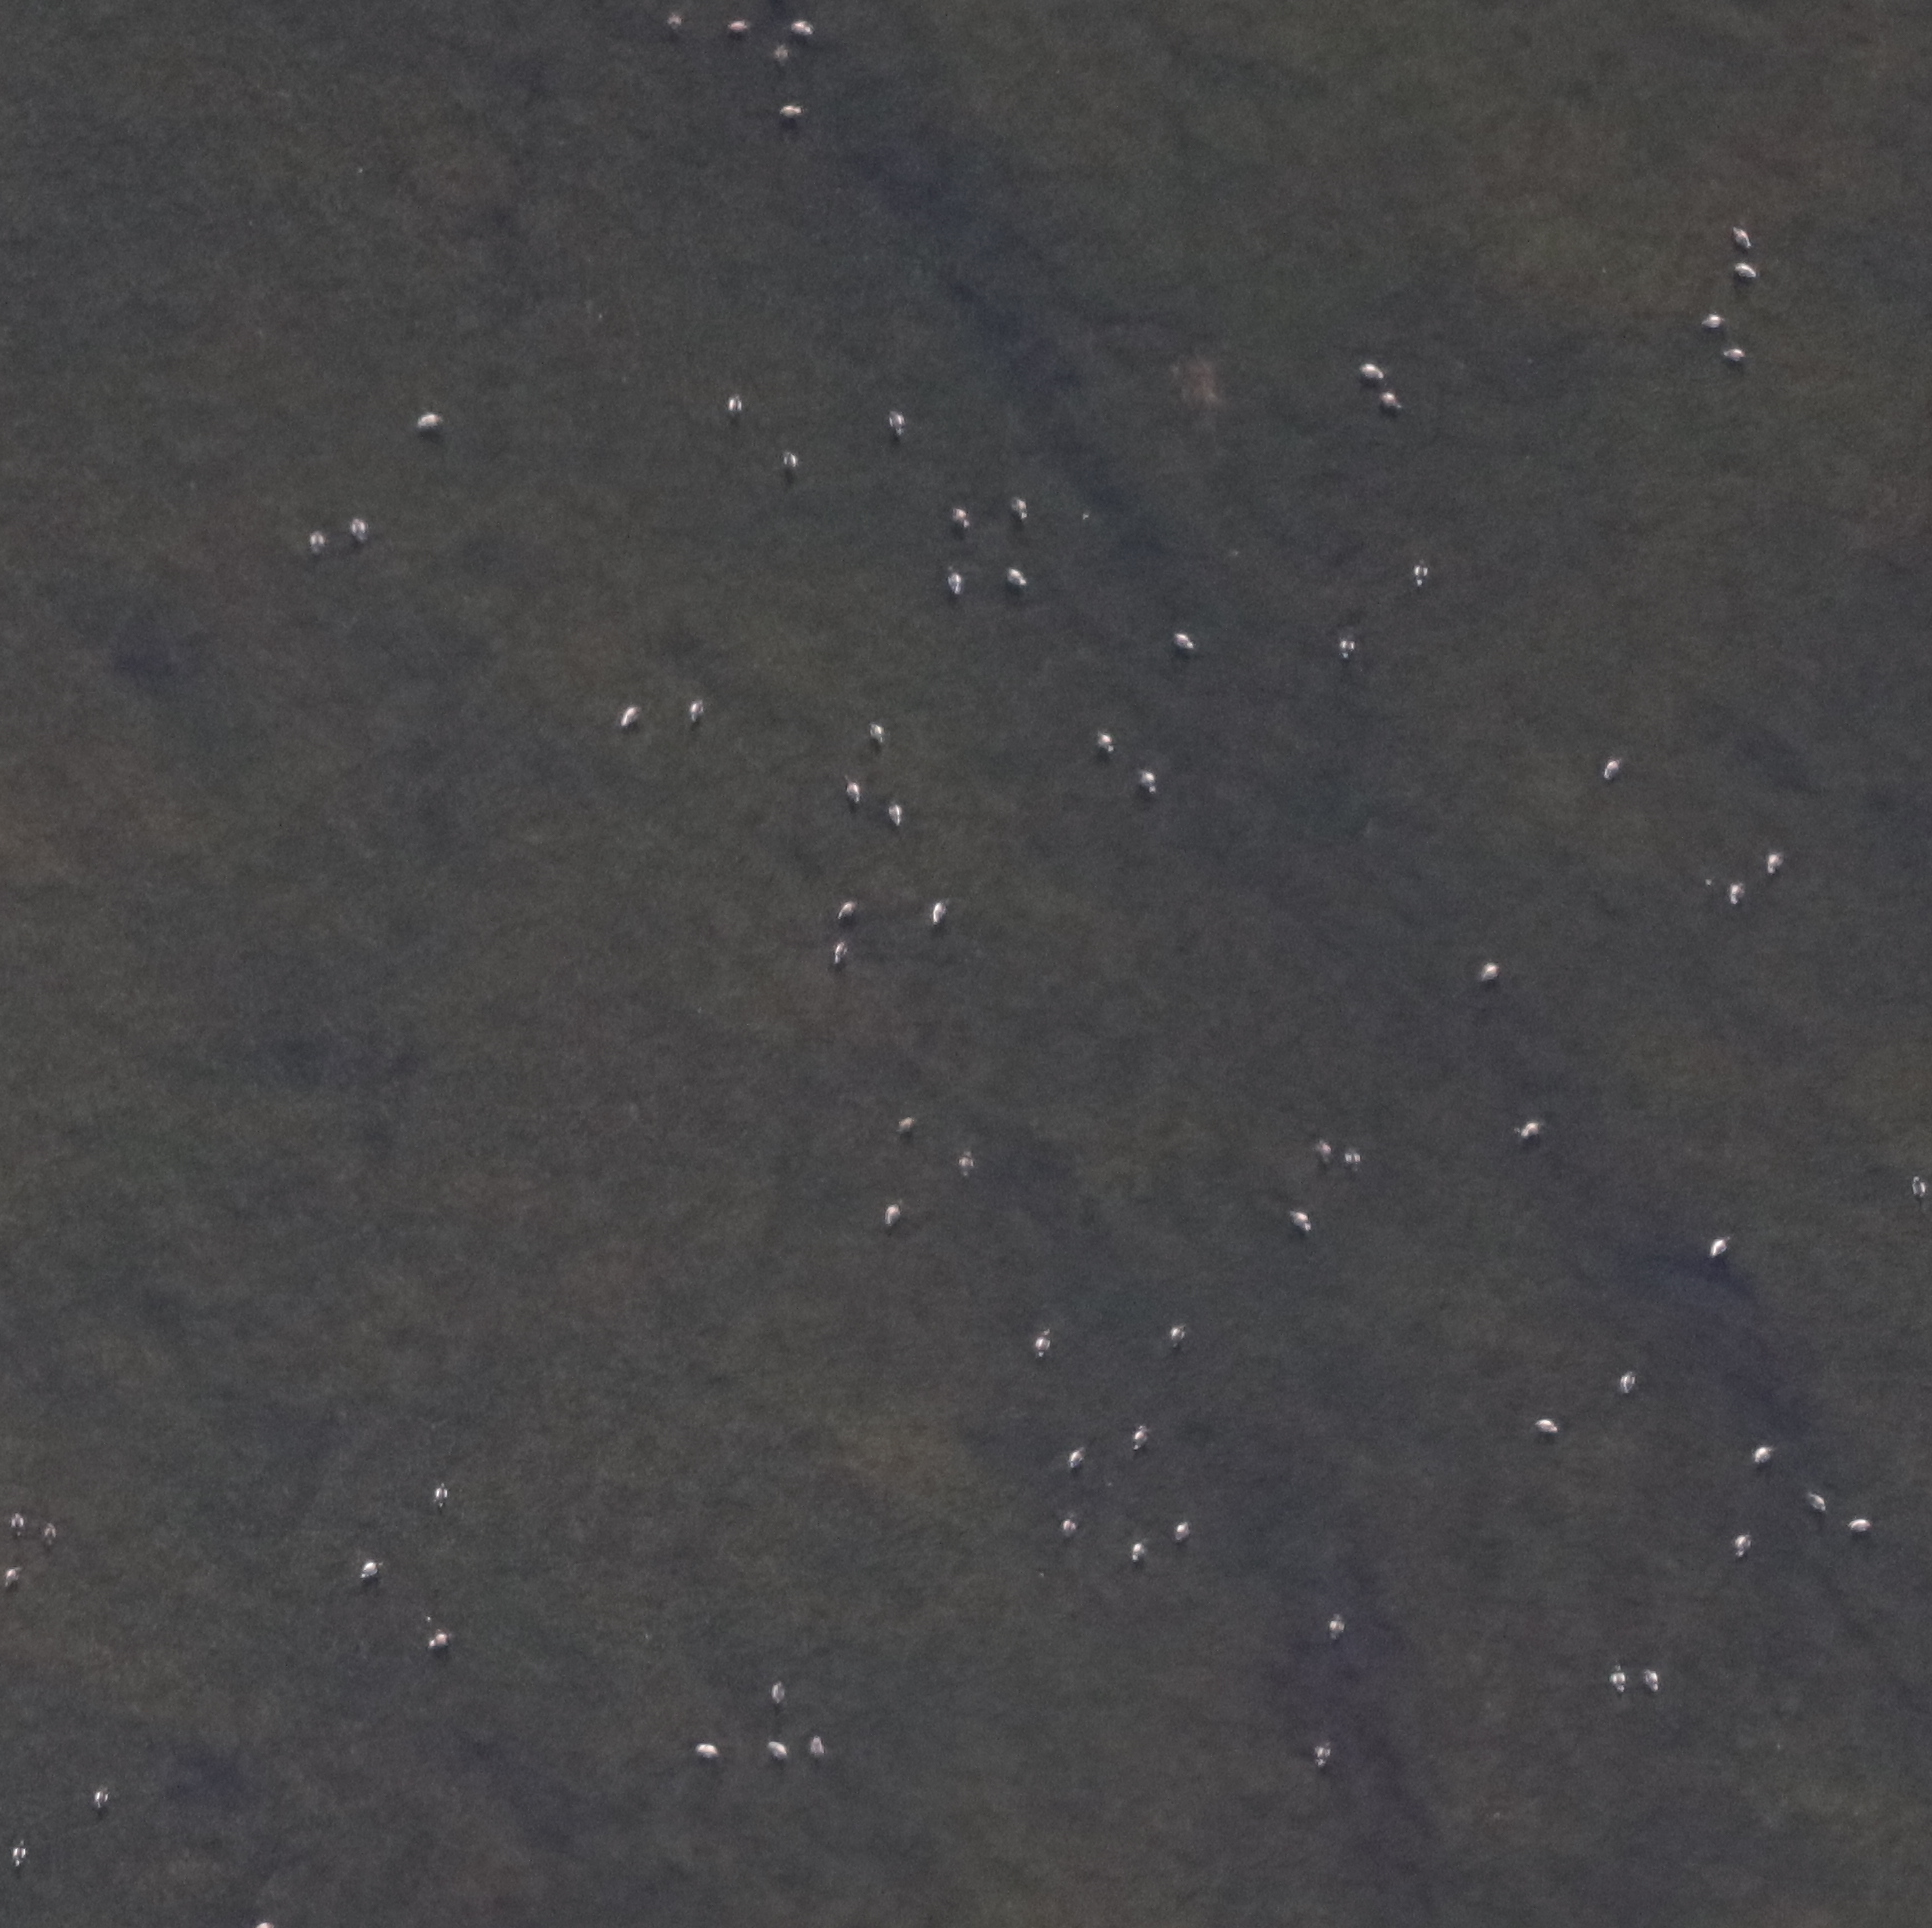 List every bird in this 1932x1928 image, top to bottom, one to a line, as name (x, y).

brant (802, 27)
brant (679, 29)
brant (733, 39)
brant (791, 50)
brant (794, 105)
brant (1741, 235)
brant (1744, 282)
brant (1720, 323)
brant (1737, 361)
brant (1370, 374)
brant (735, 406)
brant (1396, 406)
brant (437, 422)
brant (894, 427)
brant (796, 463)
brant (1025, 511)
brant (963, 518)
brant (366, 528)
brant (320, 547)
brant (1427, 571)
brant (1020, 577)
brant (968, 585)
brant (1188, 650)
brant (1352, 651)
brant (698, 708)
brant (630, 716)
brant (882, 731)
brant (1107, 738)
brant (1616, 766)
brant (855, 782)
brant (1151, 784)
brant (896, 810)
brant (1775, 859)
brant (1739, 890)
brant (850, 912)
brant (937, 920)
brant (839, 951)
brant (1498, 971)
brant (906, 1126)
brant (1537, 1126)
brant (1327, 1152)
brant (1356, 1163)
brant (962, 1165)
brant (1920, 1187)
brant (899, 1208)
brant (1301, 1218)
brant (1719, 1251)
brant (1179, 1329)
brant (1039, 1345)
brant (1638, 1384)
brant (1540, 1419)
brant (1135, 1434)
brant (1757, 1445)
brant (1074, 1462)
brant (443, 1489)
brant (1828, 1504)
brant (23, 1524)
brant (1066, 1525)
brant (1870, 1526)
brant (1182, 1531)
brant (54, 1537)
brant (1741, 1552)
brant (1143, 1559)
brant (372, 1577)
brant (9, 1578)
brant (1337, 1636)
brant (437, 1646)
brant (1621, 1677)
brant (1652, 1678)
brant (776, 1695)
brant (711, 1742)
brant (822, 1744)
brant (777, 1751)
brant (1329, 1758)
brant (109, 1798)
brant (14, 1853)